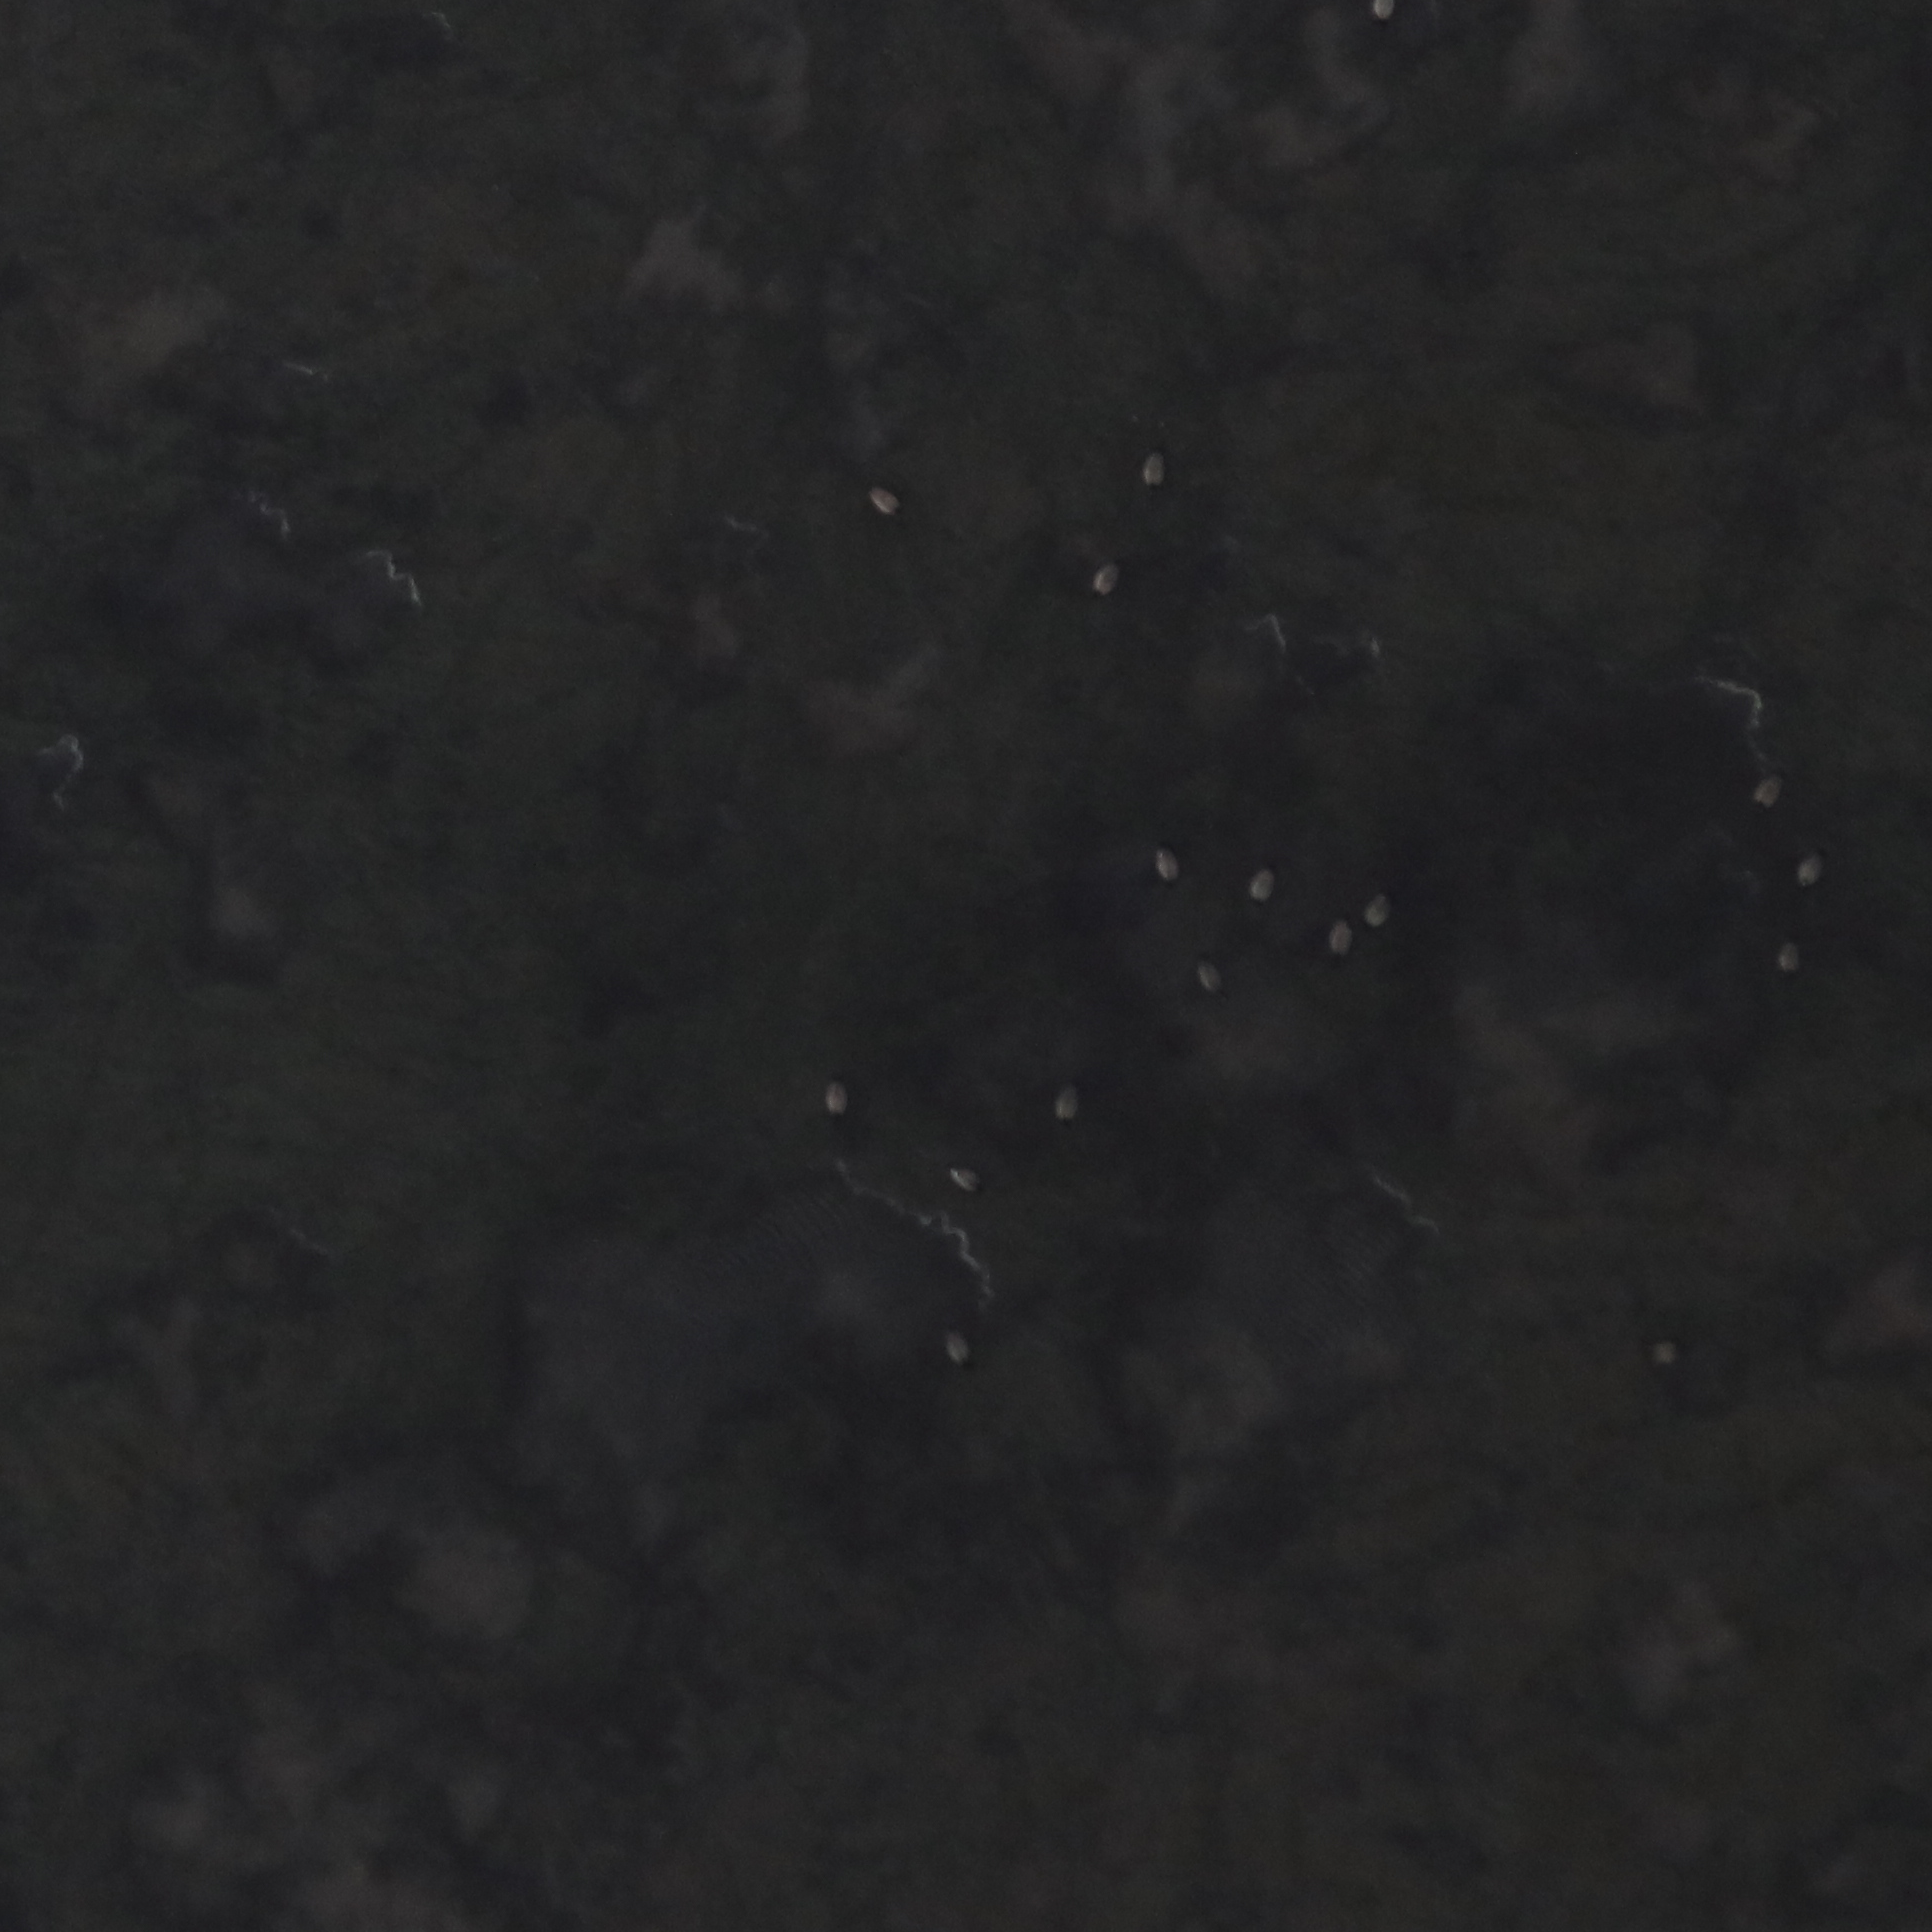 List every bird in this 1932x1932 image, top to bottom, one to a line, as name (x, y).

Canada goose (1384, 3)
Canada goose (1153, 471)
Canada goose (884, 501)
Canada goose (1103, 579)
Canada goose (1767, 791)
Canada goose (1170, 866)
Canada goose (1813, 867)
Canada goose (1265, 888)
Canada goose (1382, 909)
Canada goose (1342, 935)
Canada goose (1791, 958)
Canada goose (1208, 978)
Canada goose (837, 1099)
Canada goose (1067, 1106)
Canada goose (969, 1176)
Canada goose (1666, 1348)
Canada goose (957, 1352)